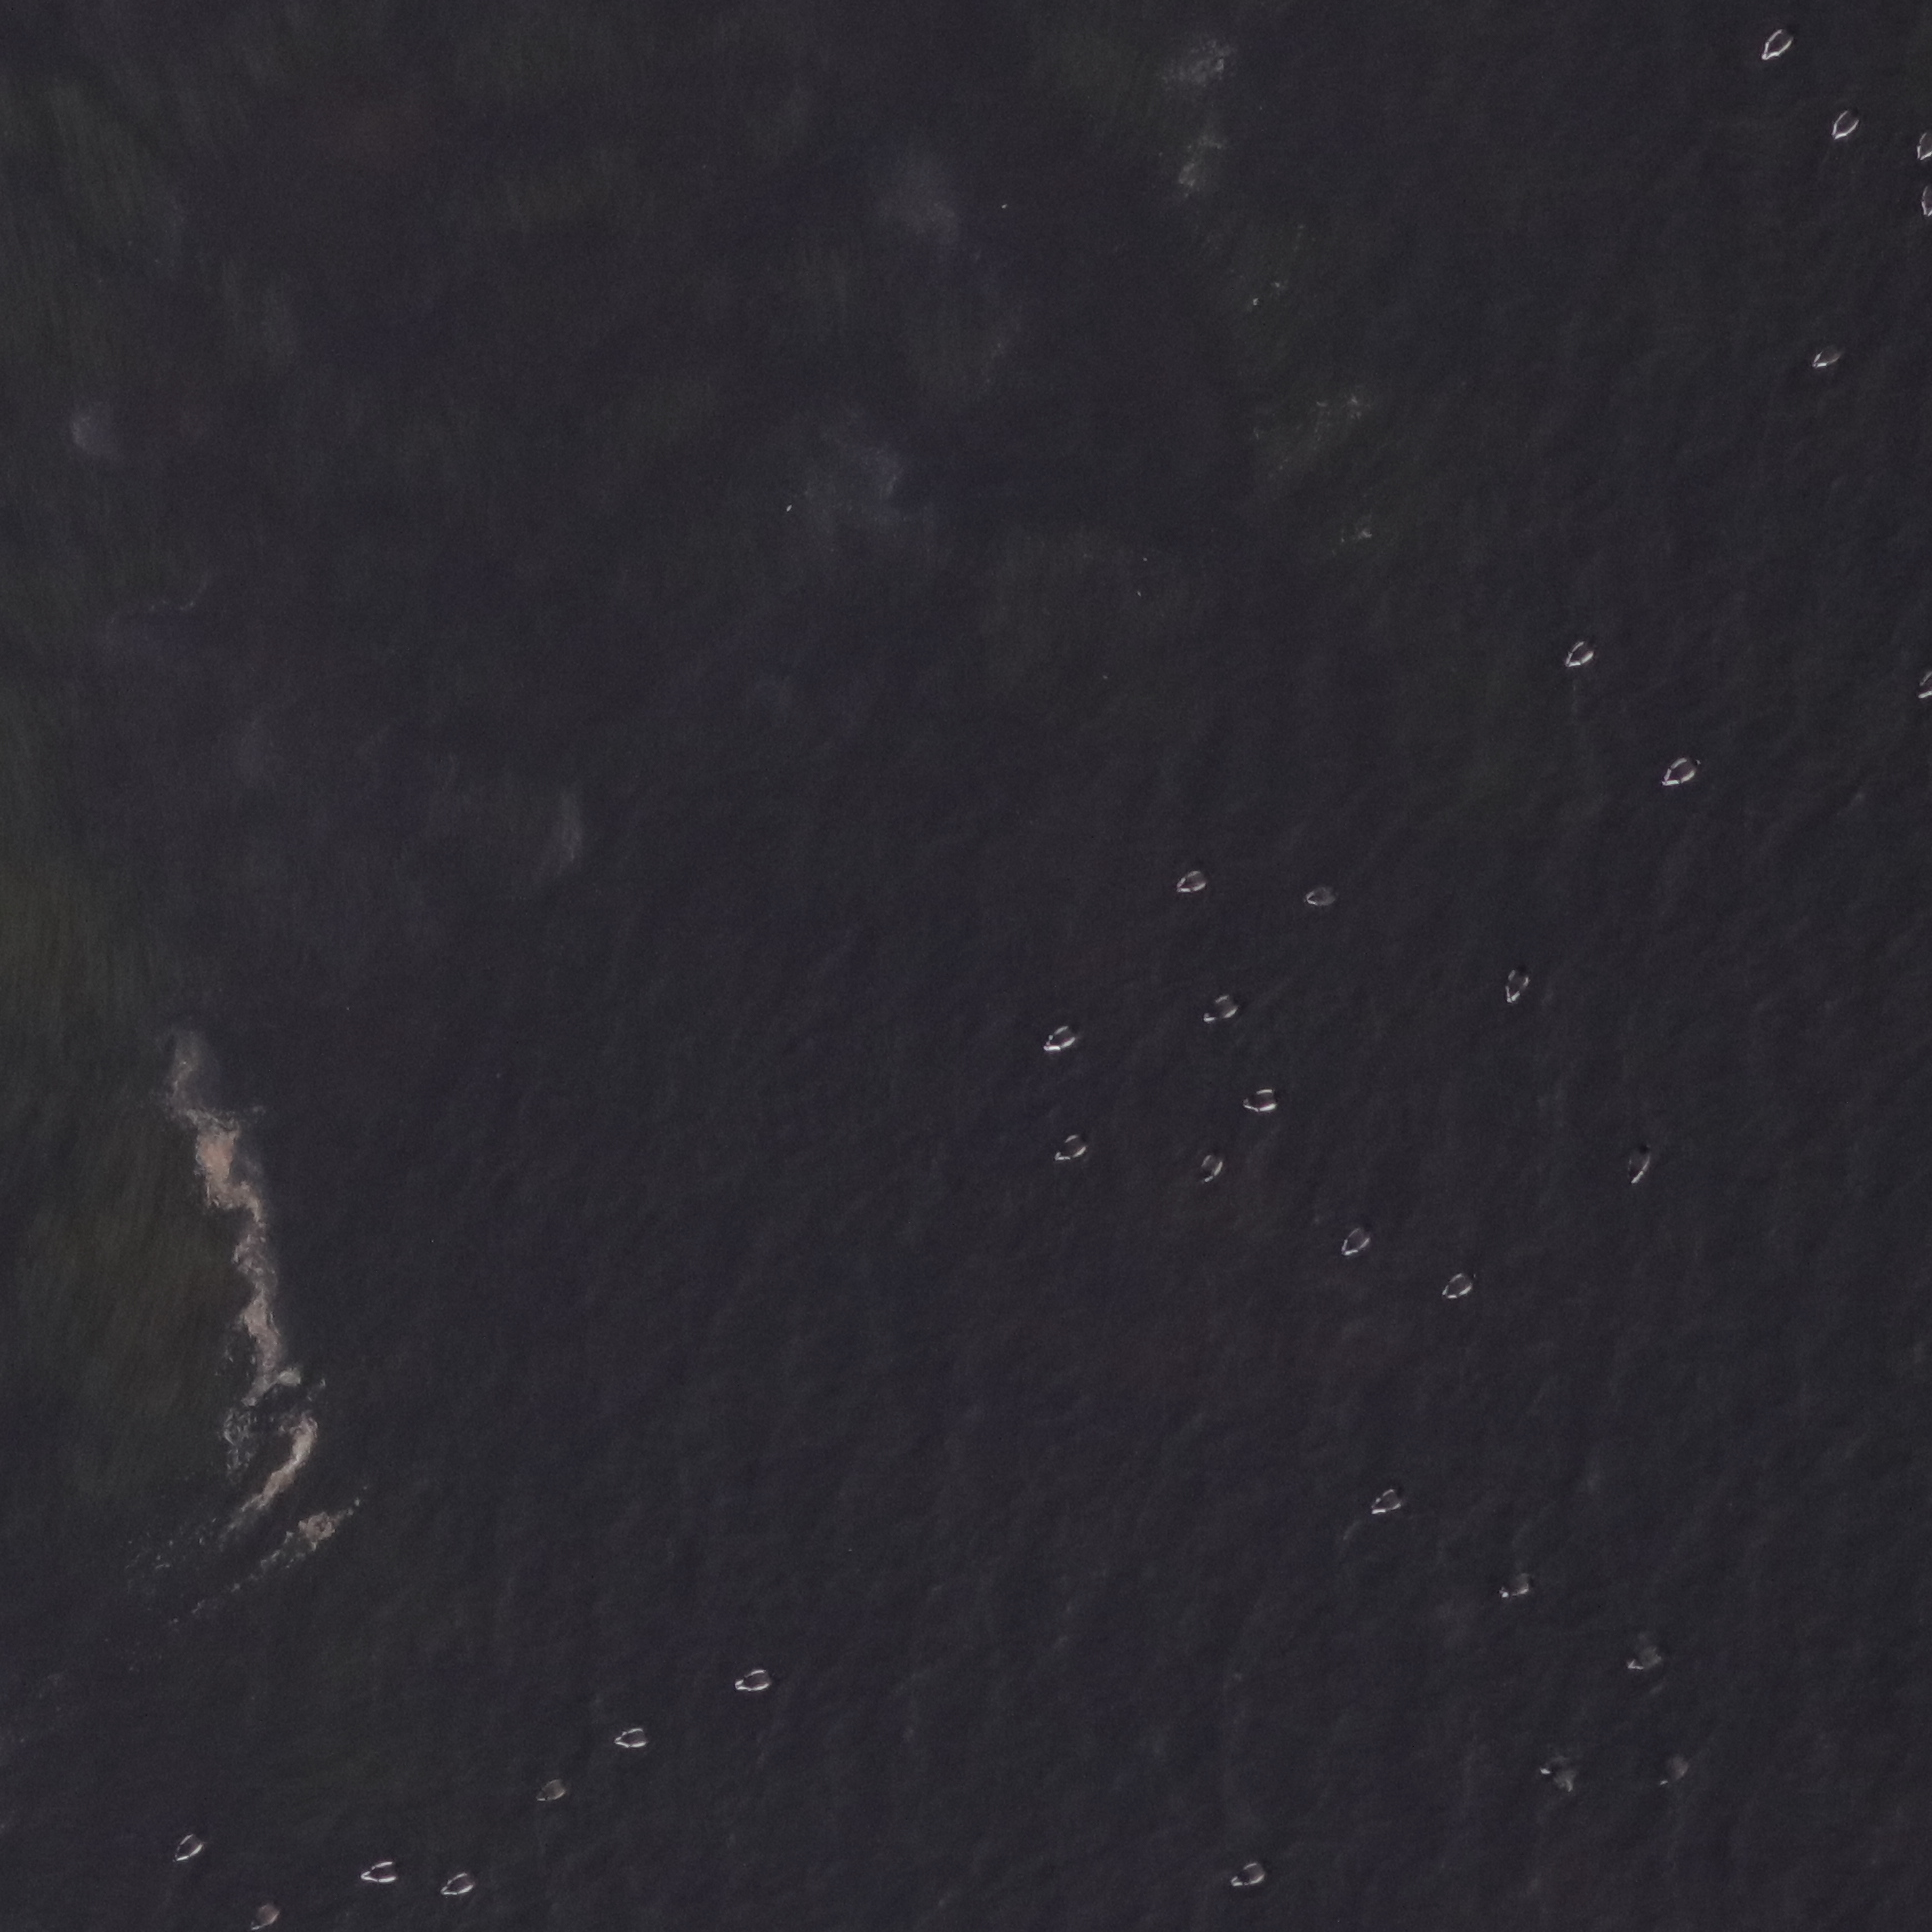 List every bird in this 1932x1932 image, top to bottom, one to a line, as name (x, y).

brant (1778, 43)
brant (1848, 124)
brant (1928, 142)
brant (1830, 355)
brant (1582, 653)
brant (1681, 771)
brant (1195, 879)
brant (1323, 896)
brant (1517, 984)
brant (1224, 1008)
brant (1063, 1038)
brant (1263, 1101)
brant (1074, 1148)
brant (1641, 1162)
brant (1211, 1165)
brant (1358, 1240)
brant (1460, 1285)
brant (1389, 1501)
brant (1519, 1585)
brant (1648, 1657)
brant (757, 1682)
brant (634, 1739)
brant (1675, 1767)
brant (1562, 1773)
brant (554, 1789)
brant (191, 1846)
brant (382, 1872)
brant (1252, 1875)
brant (458, 1884)
brant (267, 1914)